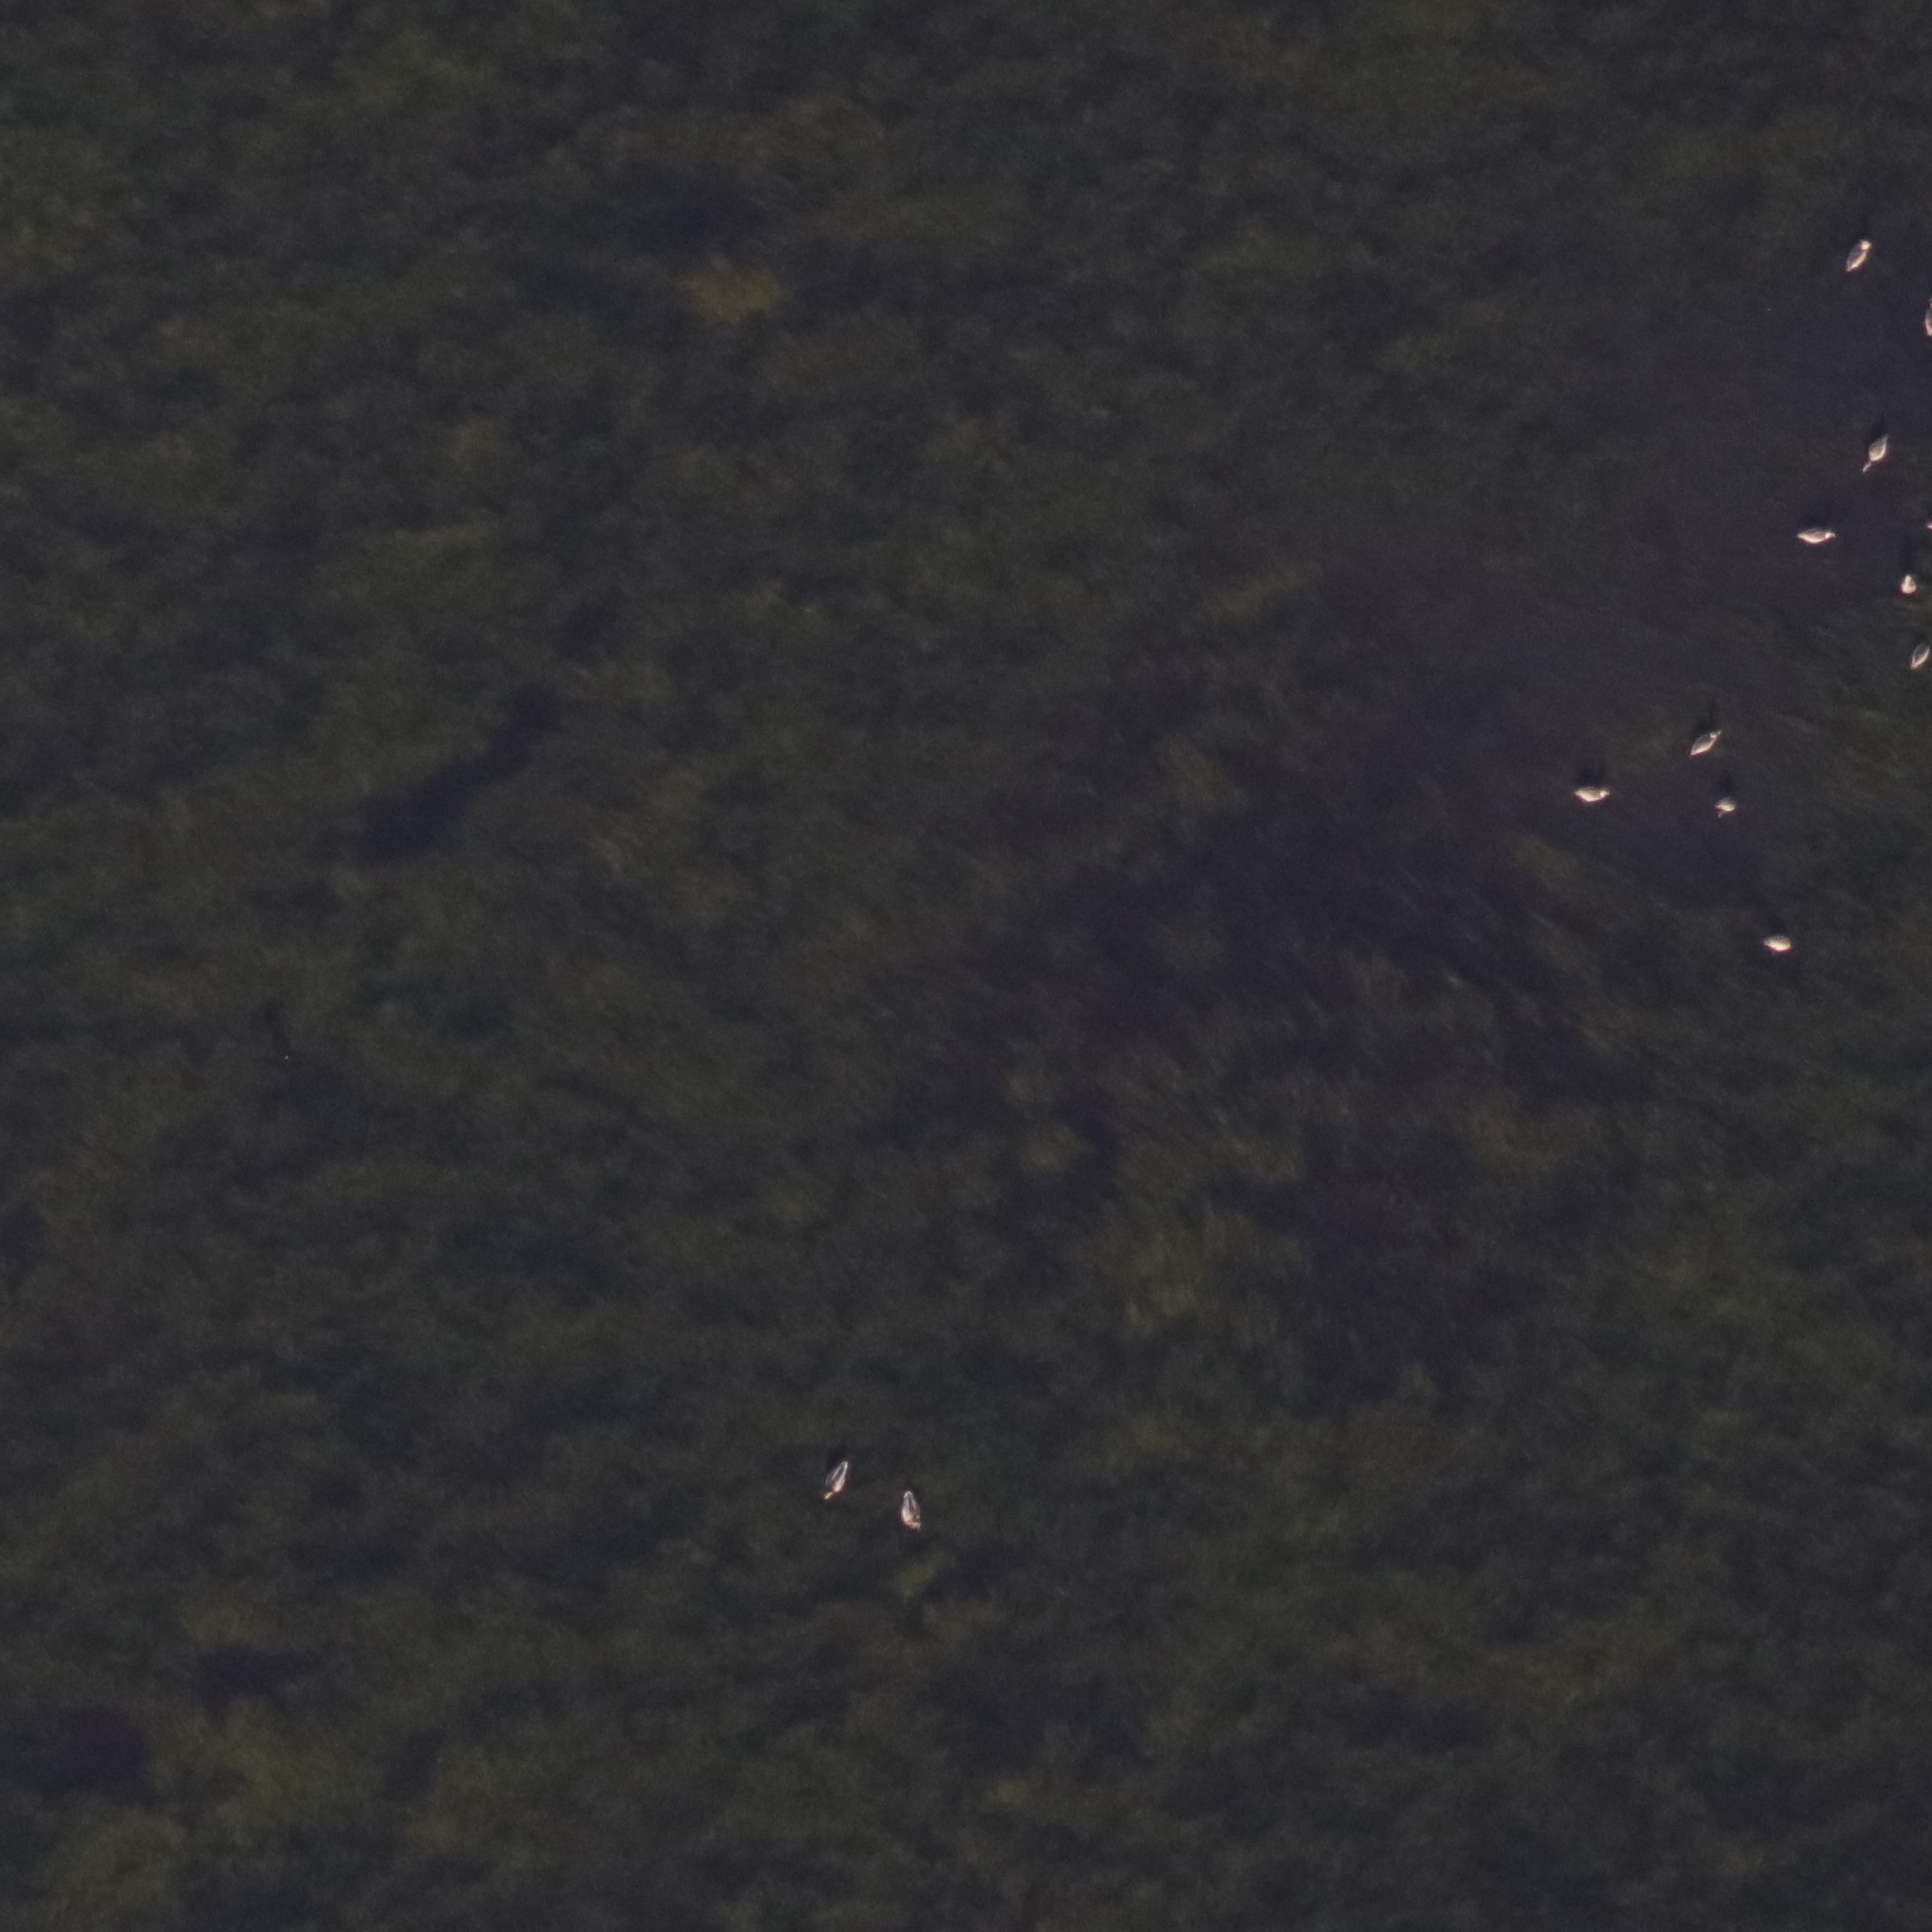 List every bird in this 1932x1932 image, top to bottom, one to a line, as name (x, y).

brant (1859, 253)
brant (1931, 316)
brant (1875, 448)
brant (1809, 536)
brant (1912, 587)
brant (1925, 654)
brant (1703, 738)
brant (1594, 793)
brant (1726, 808)
brant (1780, 947)
brant (833, 1481)
brant (911, 1505)